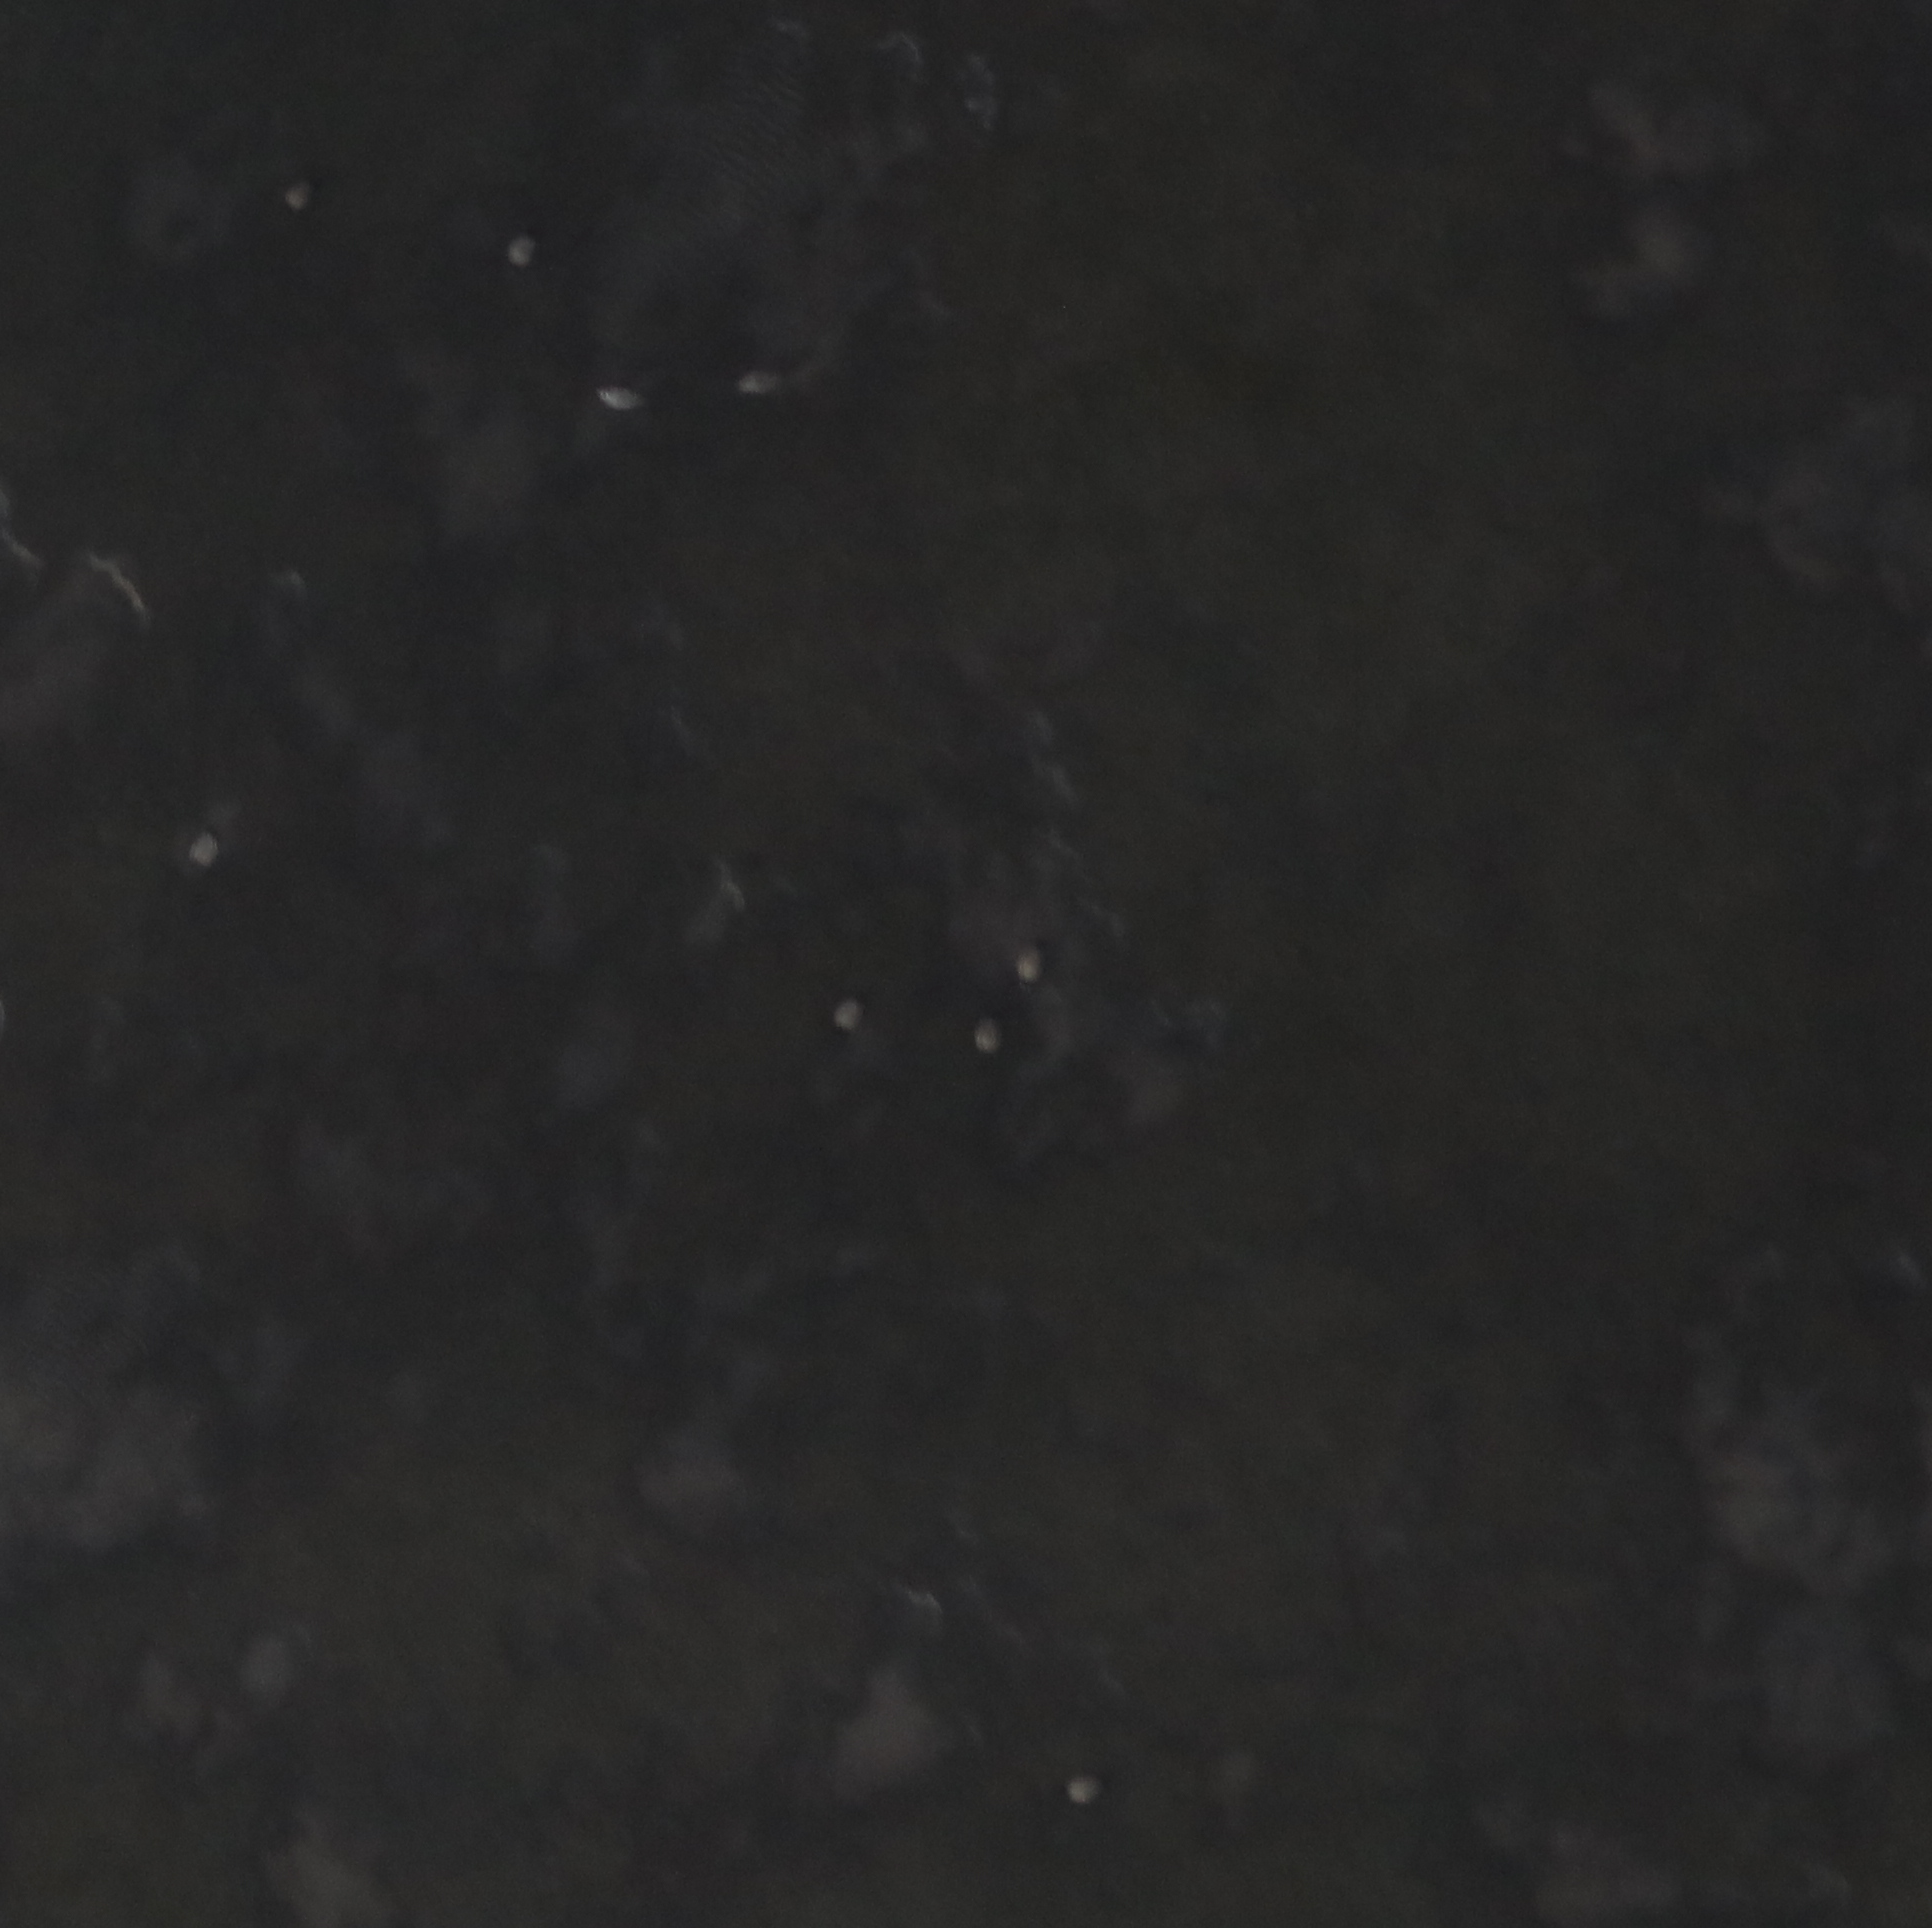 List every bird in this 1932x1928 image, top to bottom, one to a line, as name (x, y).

Canada goose (300, 203)
Canada goose (522, 250)
Canada goose (761, 381)
Canada goose (620, 397)
Canada goose (196, 847)
Canada goose (1030, 960)
Canada goose (845, 1020)
Canada goose (984, 1037)
Canada goose (1085, 1787)